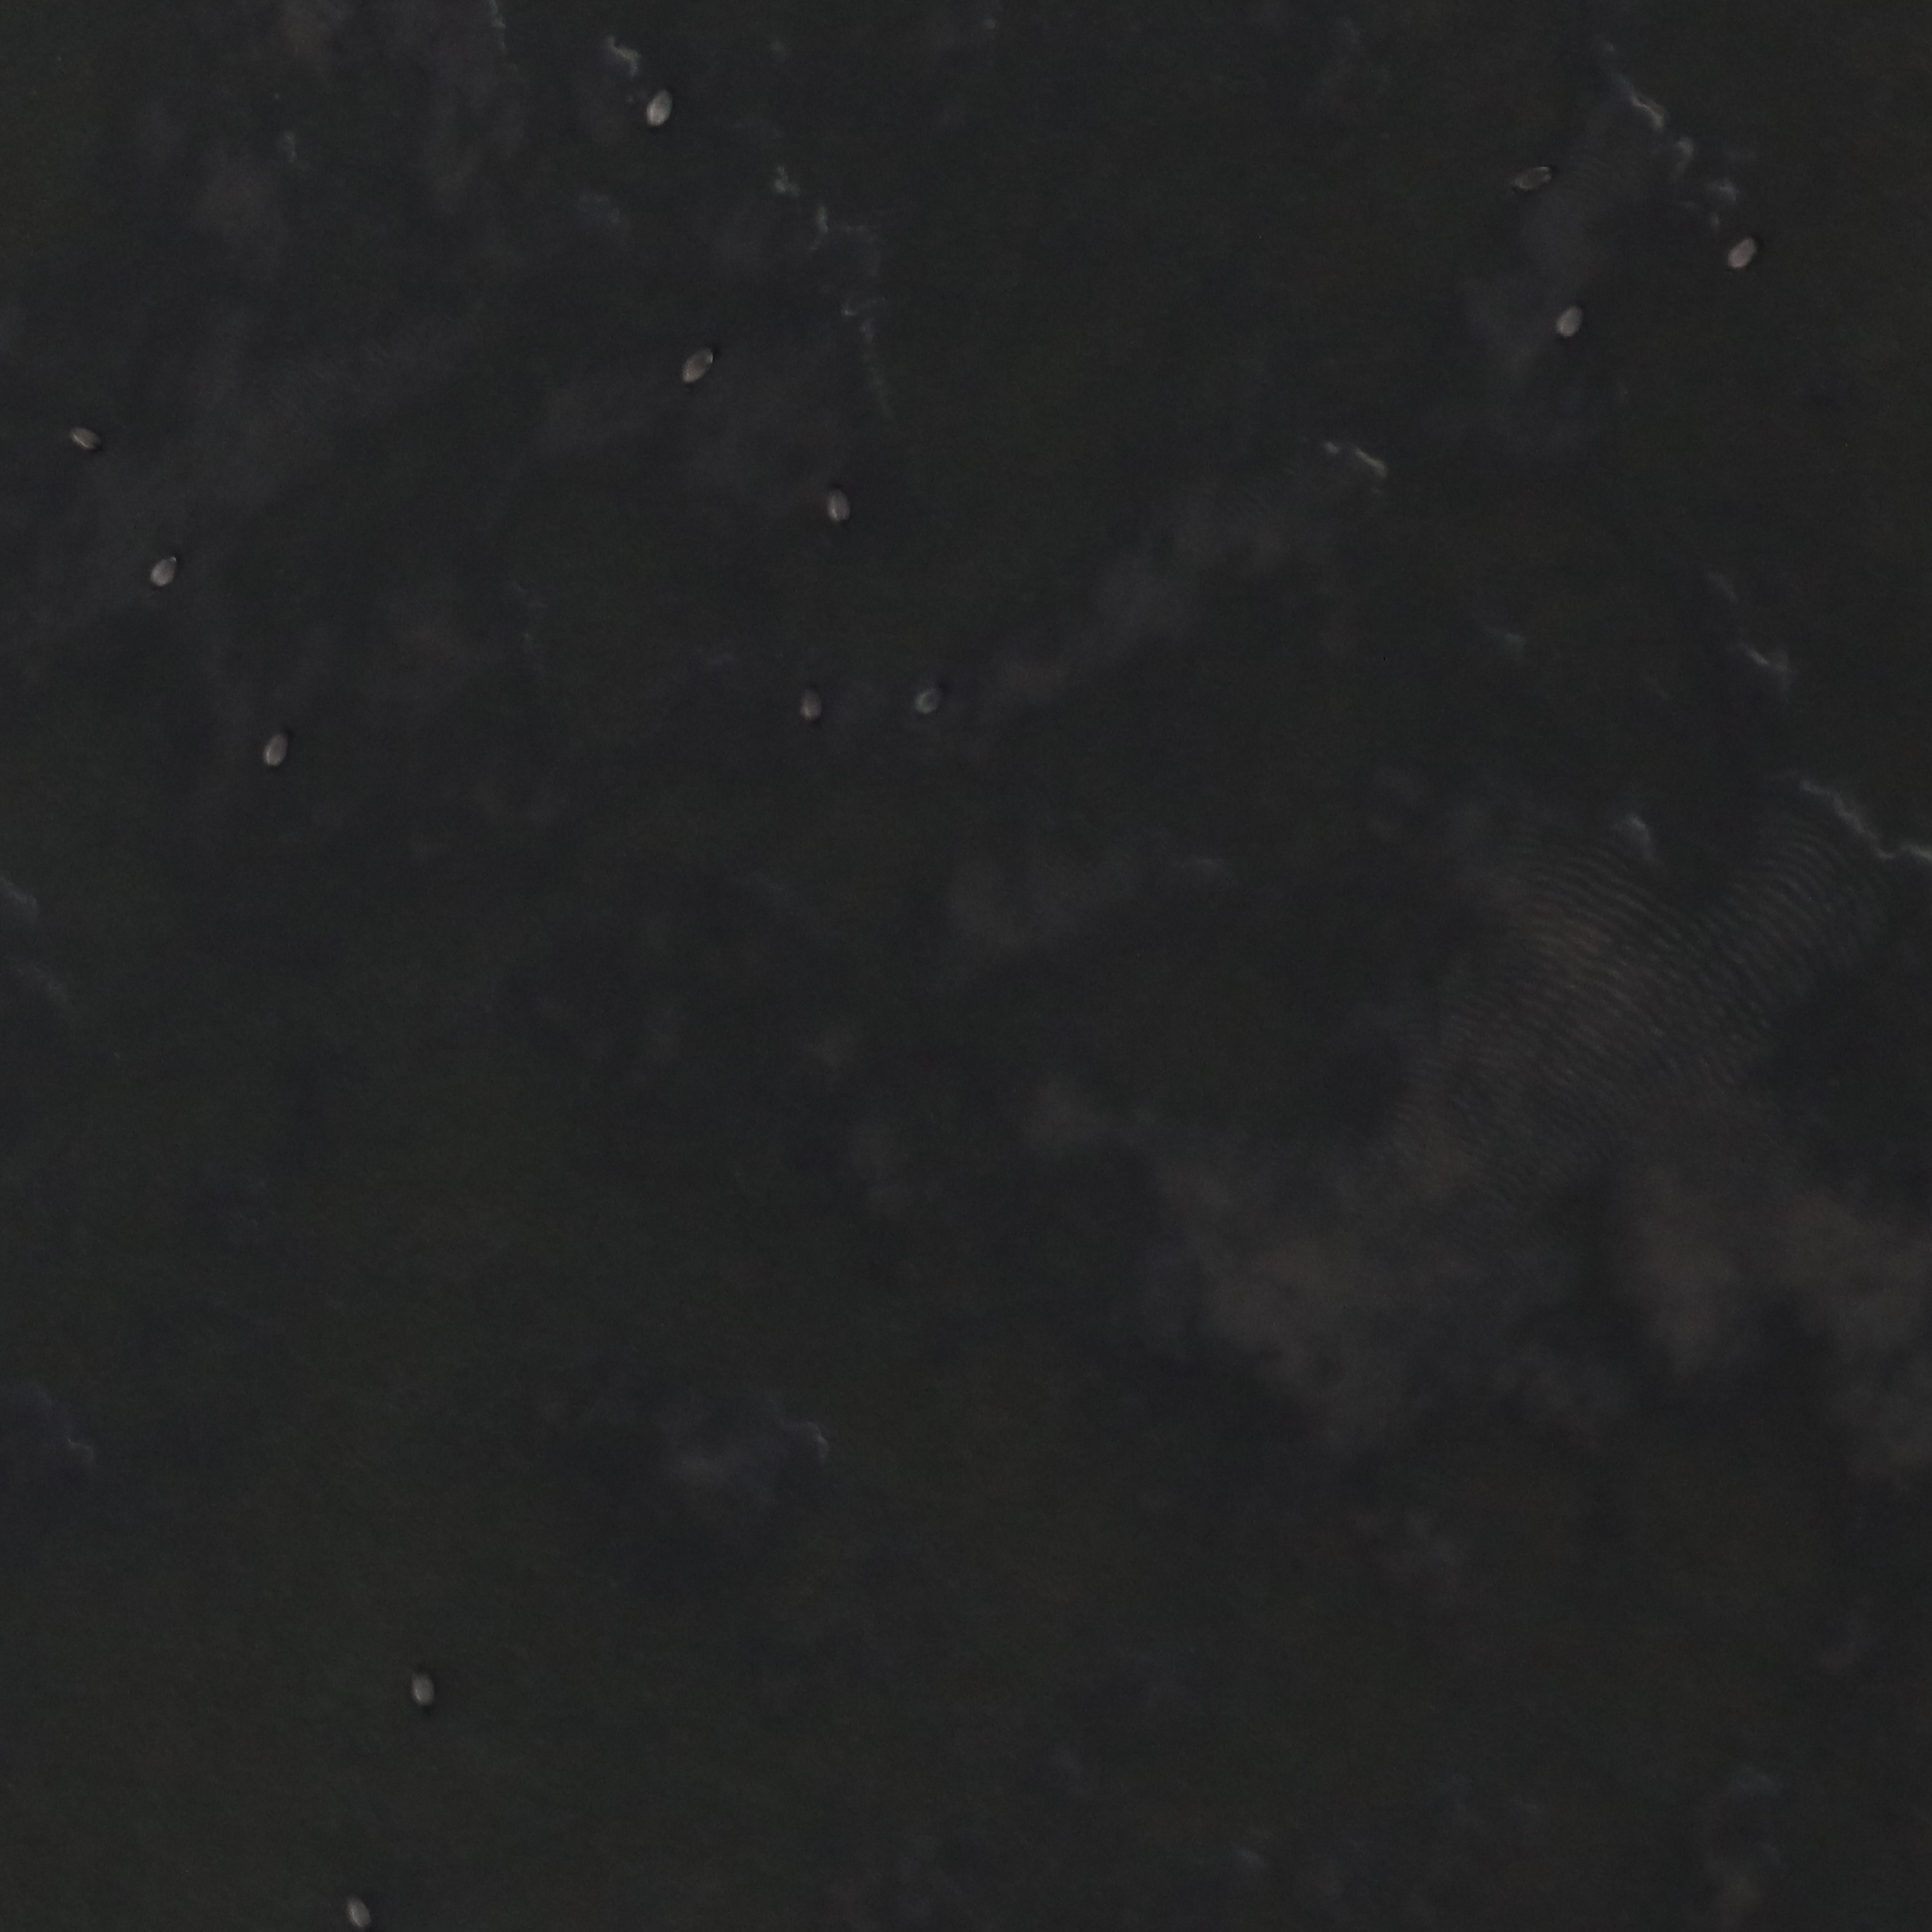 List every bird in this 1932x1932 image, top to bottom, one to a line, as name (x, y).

Canada goose (661, 113)
Canada goose (1533, 173)
Canada goose (1745, 250)
Canada goose (1571, 324)
Canada goose (702, 365)
Canada goose (88, 442)
Canada goose (833, 505)
Canada goose (167, 579)
Canada goose (935, 700)
Canada goose (817, 703)
Canada goose (274, 749)
Canada goose (422, 1688)
Canada goose (362, 1917)